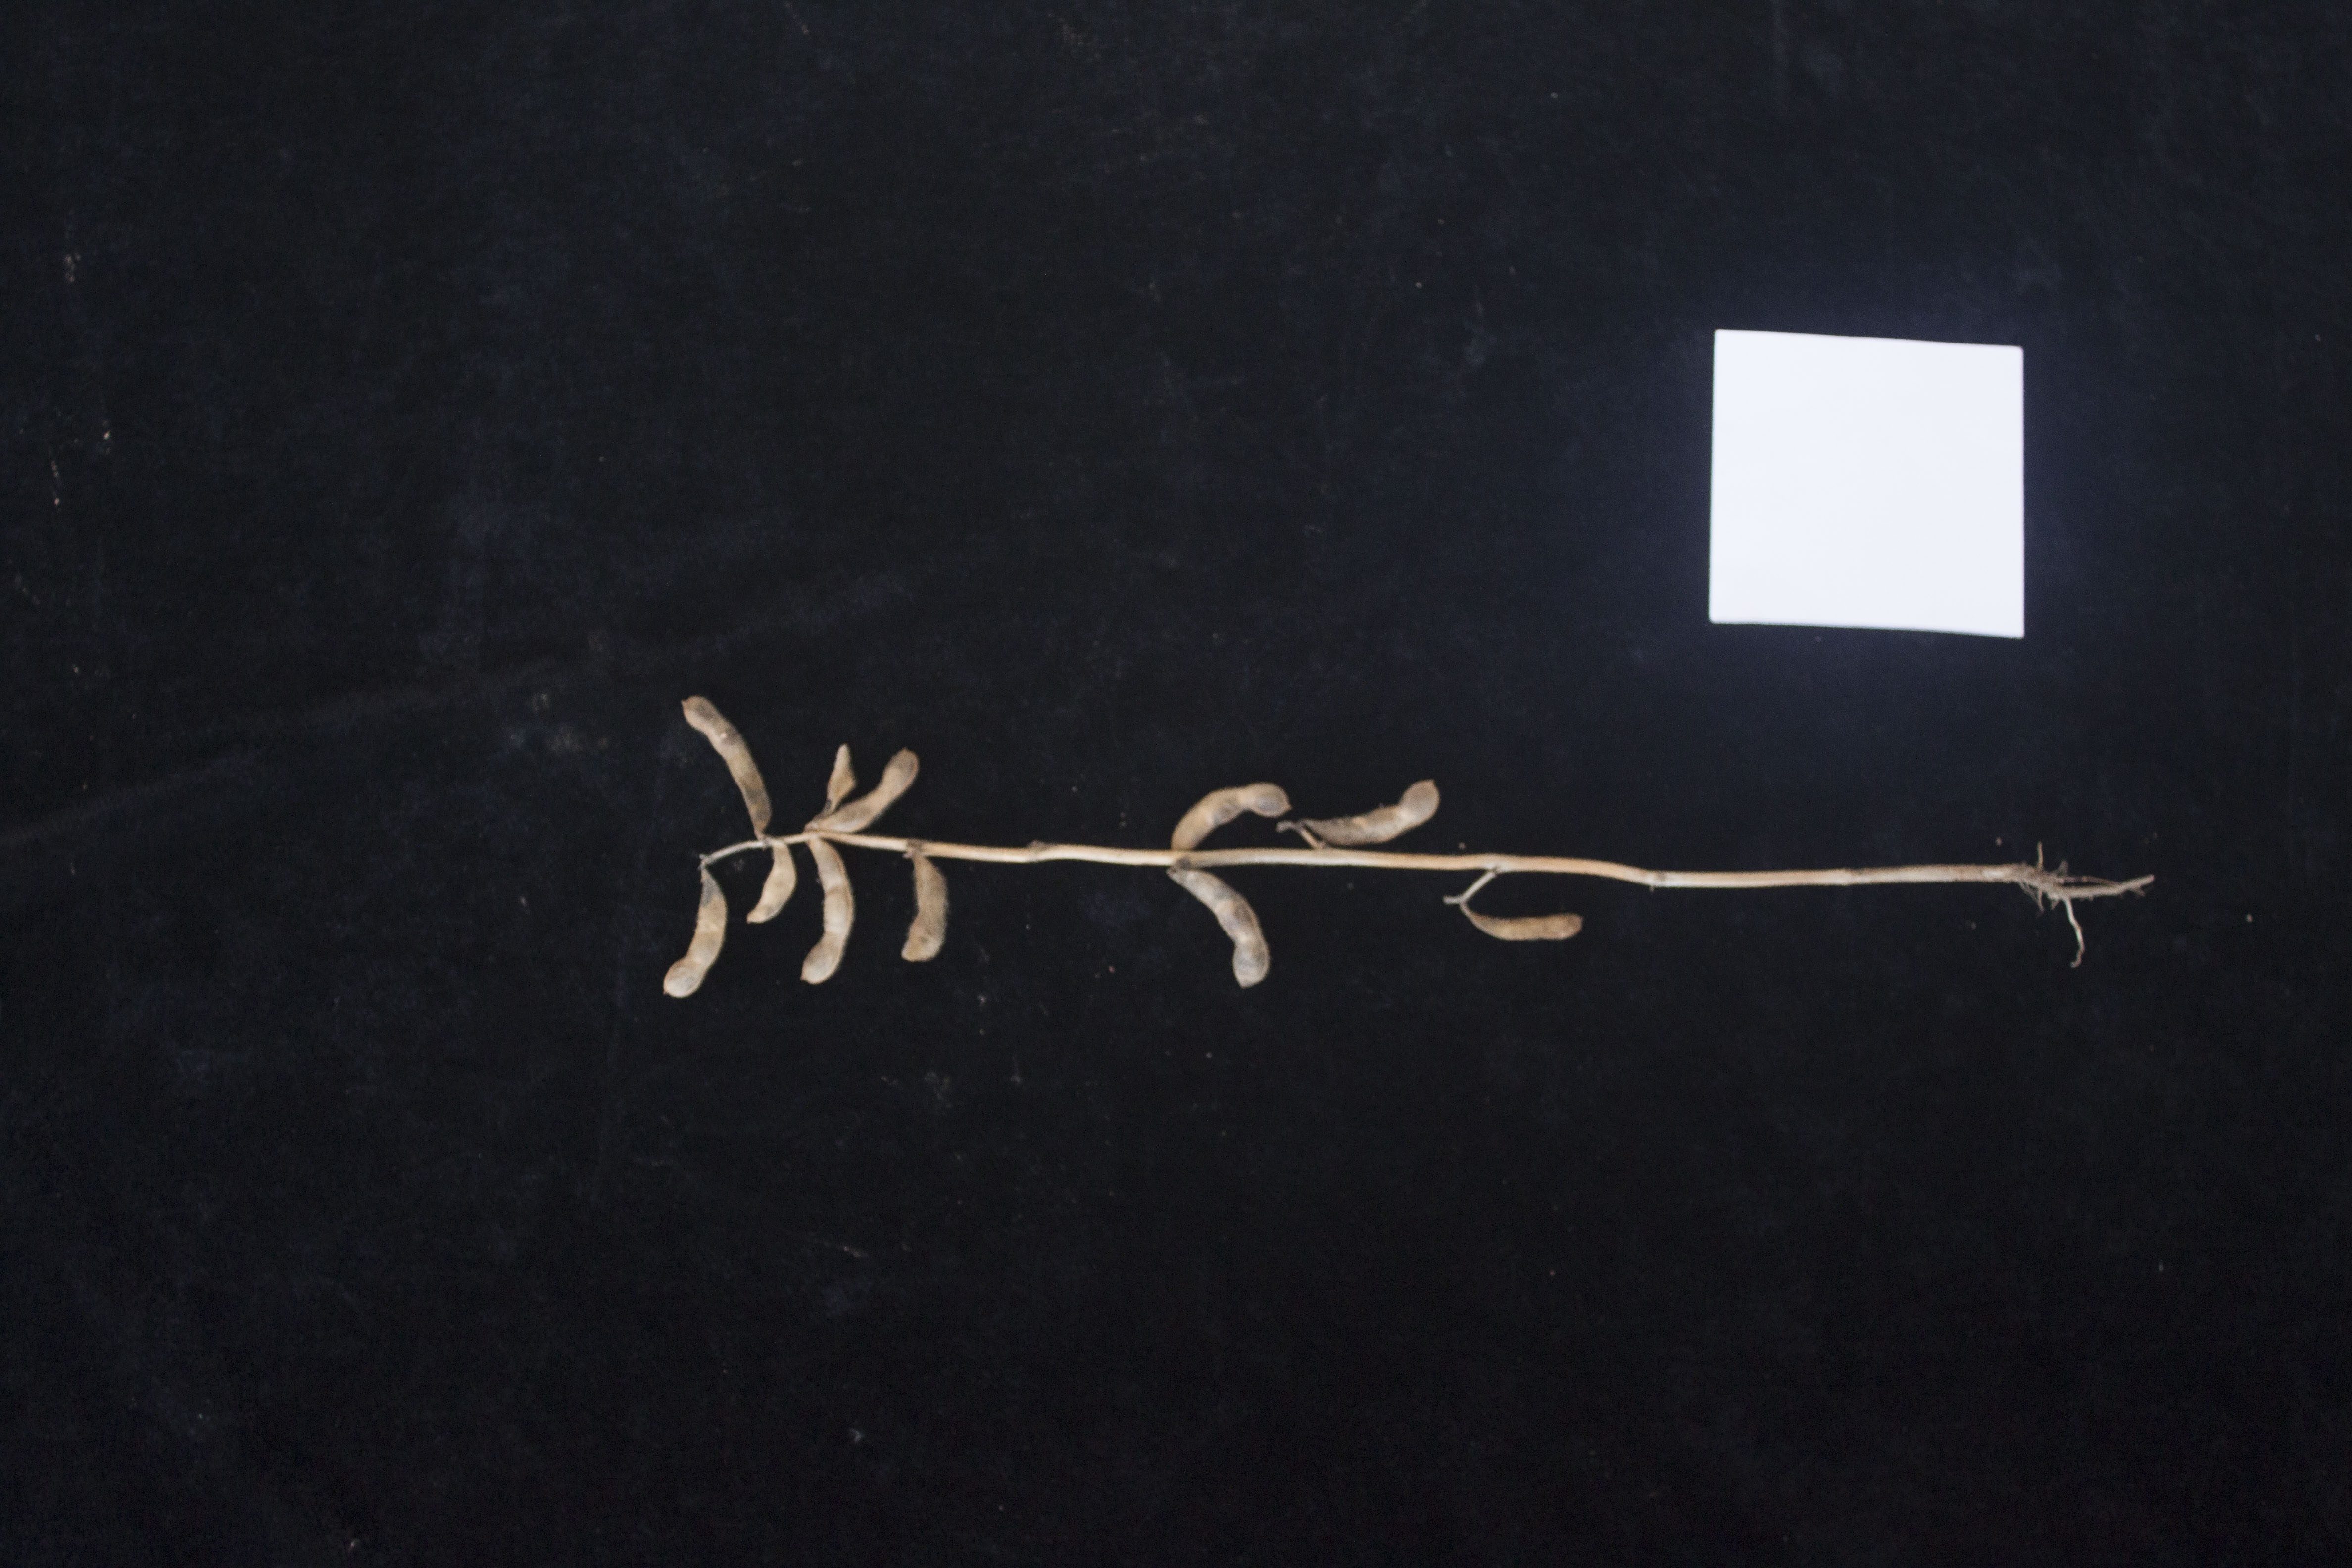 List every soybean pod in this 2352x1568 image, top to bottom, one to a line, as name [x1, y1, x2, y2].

soybean pod [682, 699, 771, 838]
soybean pod [805, 751, 917, 834]
soybean pod [1305, 782, 1437, 846]
soybean pod [1172, 785, 1288, 850]
soybean pod [803, 840, 853, 984]
soybean pod [748, 843, 795, 923]
soybean pod [902, 856, 944, 961]
soybean pod [1169, 870, 1271, 989]
soybean pod [664, 871, 725, 997]
soybean pod [1466, 912, 1583, 940]